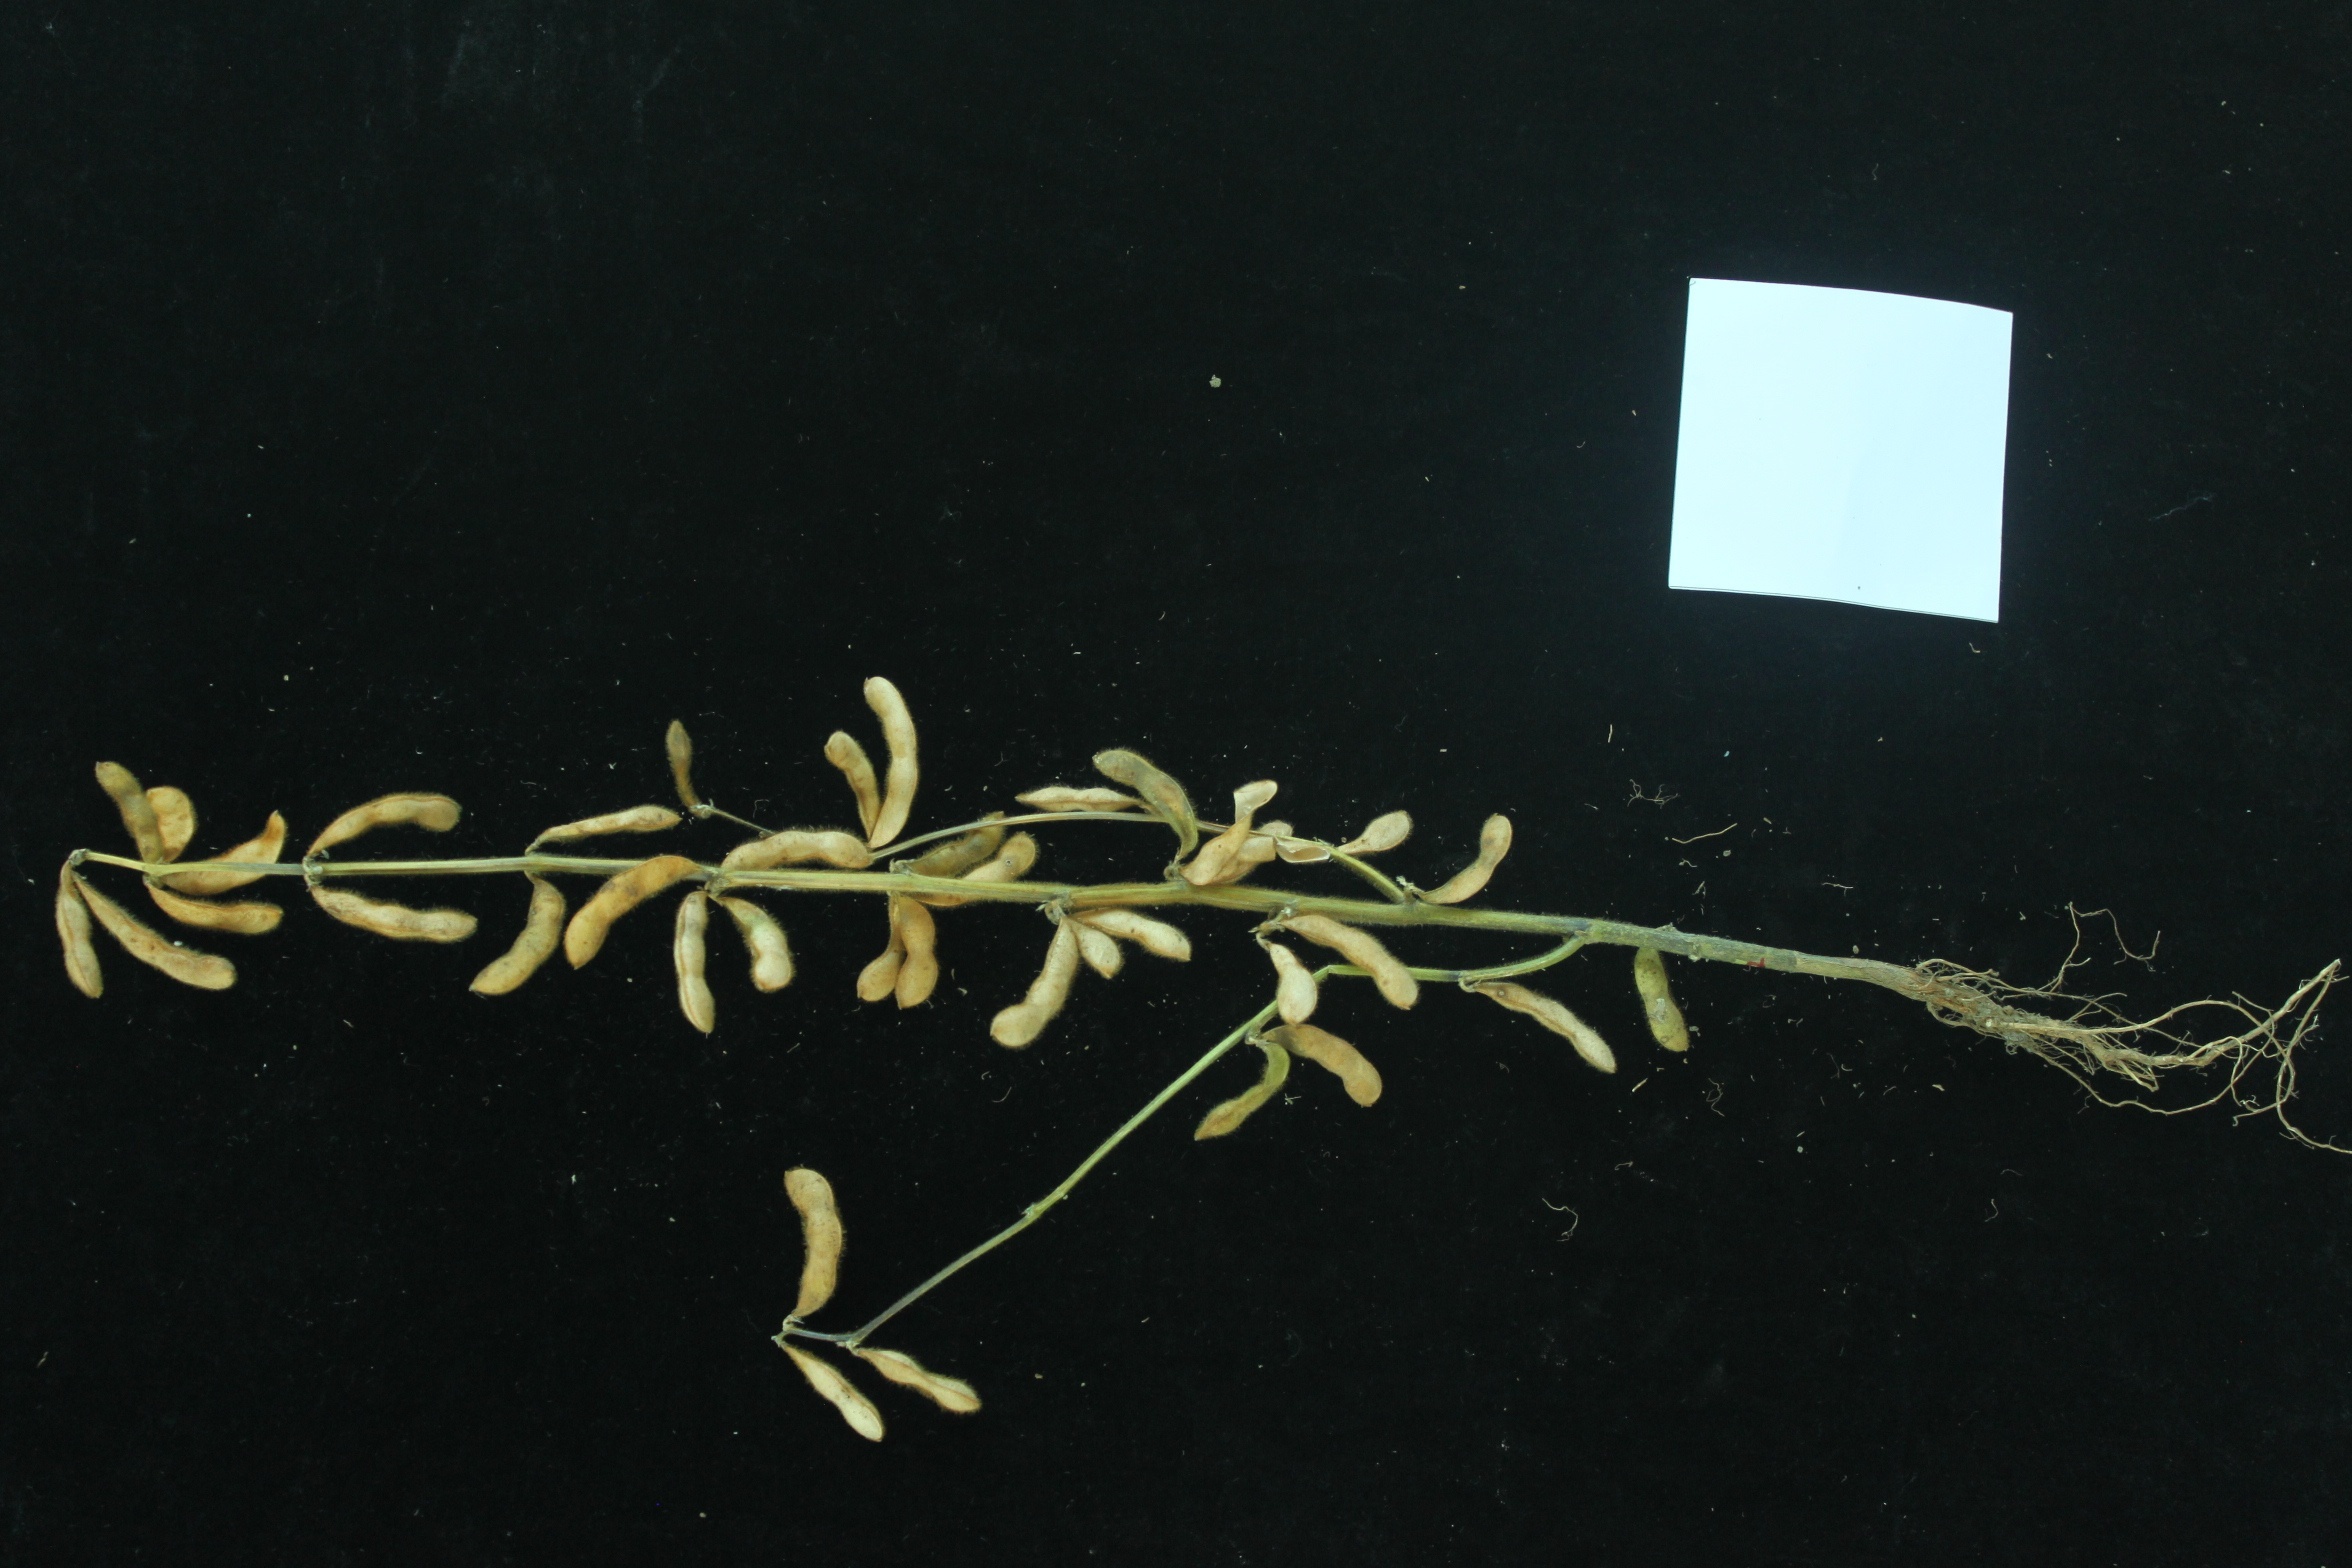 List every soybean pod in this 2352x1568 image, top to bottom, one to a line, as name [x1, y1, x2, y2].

soybean pod [864, 676, 918, 845]
soybean pod [666, 722, 700, 812]
soybean pod [823, 733, 879, 836]
soybean pod [1093, 751, 1196, 861]
soybean pod [95, 765, 165, 870]
soybean pod [1183, 782, 1278, 885]
soybean pod [1016, 785, 1141, 815]
soybean pod [145, 788, 195, 866]
soybean pod [306, 794, 463, 863]
soybean pod [526, 807, 679, 854]
soybean pod [904, 811, 1003, 880]
soybean pod [1339, 814, 1411, 853]
soybean pod [156, 816, 286, 896]
soybean pod [1409, 816, 1512, 905]
soybean pod [1213, 824, 1292, 887]
soybean pod [716, 830, 869, 884]
soybean pod [918, 836, 1035, 907]
soybean pod [1233, 839, 1328, 862]
soybean pod [561, 856, 699, 971]
soybean pod [55, 859, 101, 1000]
soybean pod [75, 877, 236, 990]
soybean pod [469, 881, 563, 995]
soybean pod [151, 883, 282, 936]
soybean pod [310, 884, 476, 944]
soybean pod [673, 889, 714, 1035]
soybean pod [894, 896, 939, 1009]
soybean pod [716, 898, 793, 992]
soybean pod [859, 906, 902, 1001]
soybean pod [1070, 910, 1190, 962]
soybean pod [1275, 914, 1417, 1009]
soybean pod [990, 916, 1077, 1045]
soybean pod [1067, 919, 1119, 979]
soybean pod [1636, 933, 1687, 1051]
soybean pod [1266, 946, 1318, 1025]
soybean pod [1469, 981, 1615, 1074]
soybean pod [1265, 1026, 1381, 1107]
soybean pod [1196, 1043, 1288, 1139]
soybean pod [786, 1169, 841, 1319]
soybean pod [784, 1347, 882, 1442]
soybean pod [857, 1350, 981, 1414]